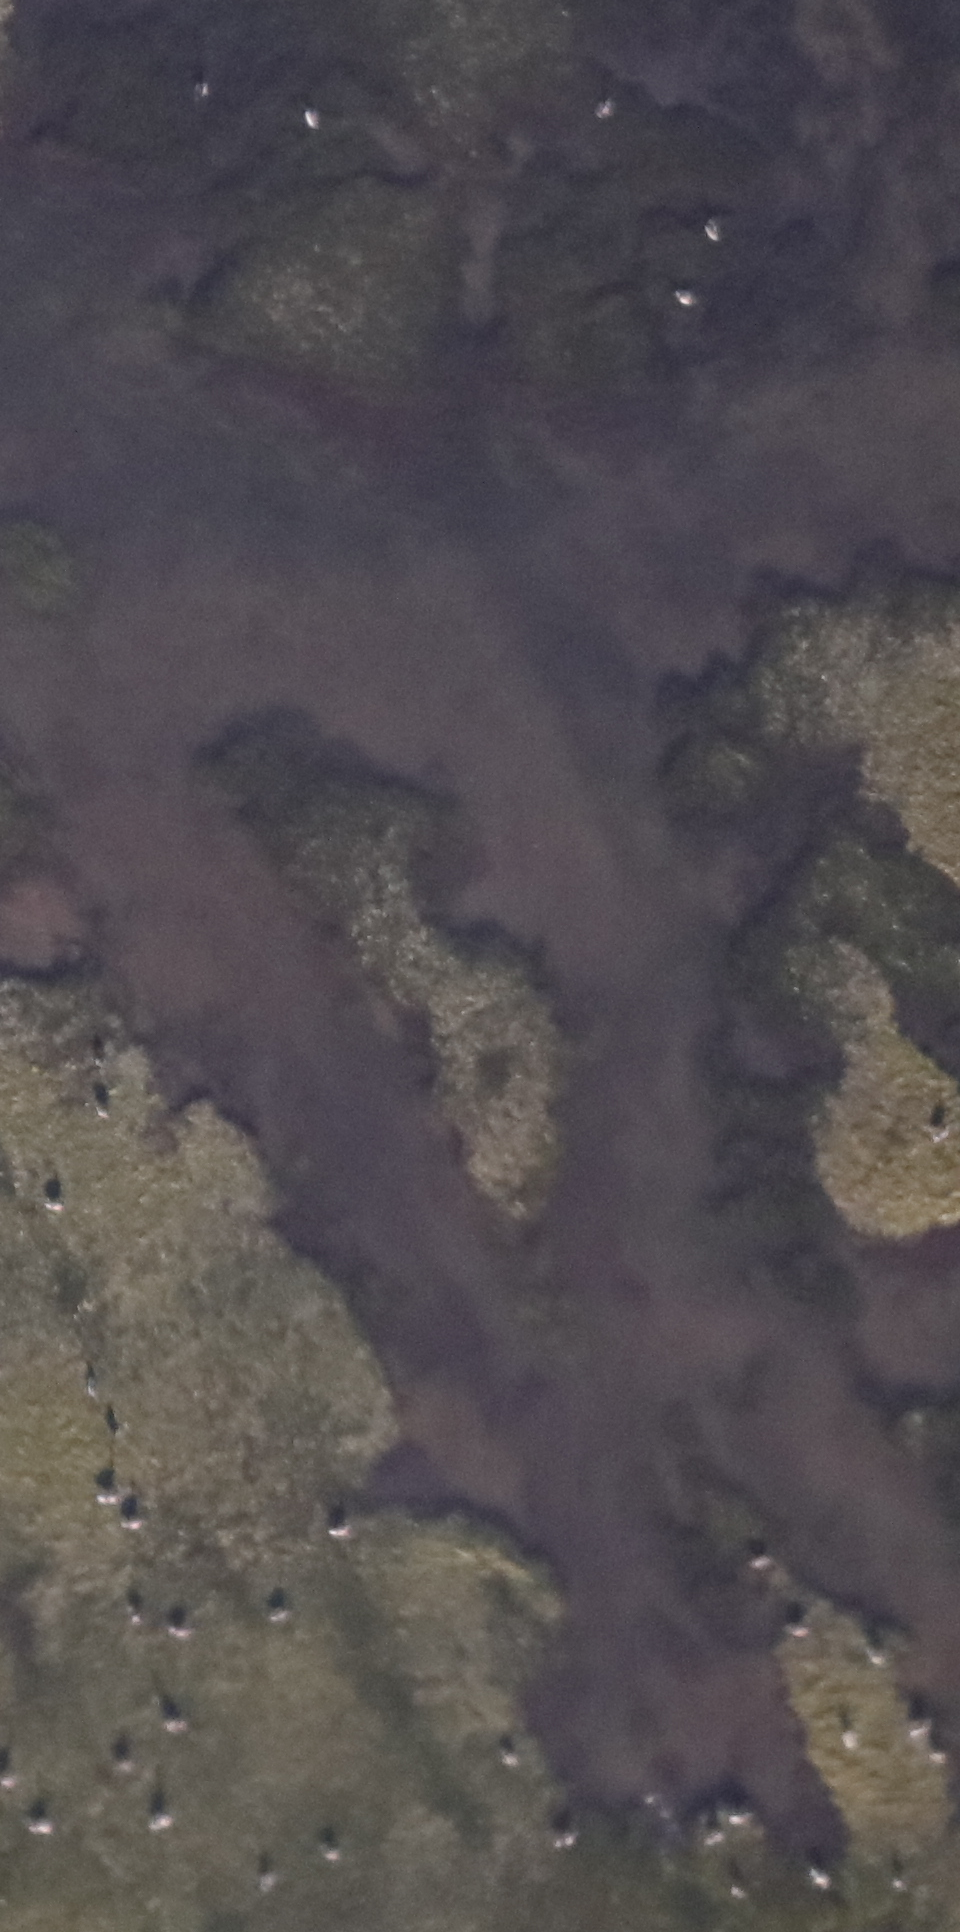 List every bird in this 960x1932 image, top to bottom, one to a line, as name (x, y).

brant (199, 93)
brant (603, 109)
brant (324, 122)
brant (711, 227)
brant (690, 293)
brant (108, 1050)
brant (102, 1104)
brant (941, 1134)
brant (51, 1195)
brant (120, 1420)
brant (114, 1488)
brant (131, 1520)
brant (346, 1524)
brant (762, 1553)
brant (139, 1610)
brant (277, 1610)
brant (182, 1628)
brant (795, 1628)
brant (880, 1650)
brant (169, 1721)
brant (924, 1727)
brant (849, 1740)
brant (516, 1753)
brant (126, 1767)
brant (941, 1768)
brant (8, 1775)
brant (745, 1814)
brant (175, 1823)
brant (41, 1826)
brant (572, 1841)
brant (718, 1842)
brant (329, 1857)
brant (823, 1882)
brant (899, 1882)
brant (276, 1887)
brant (739, 1892)